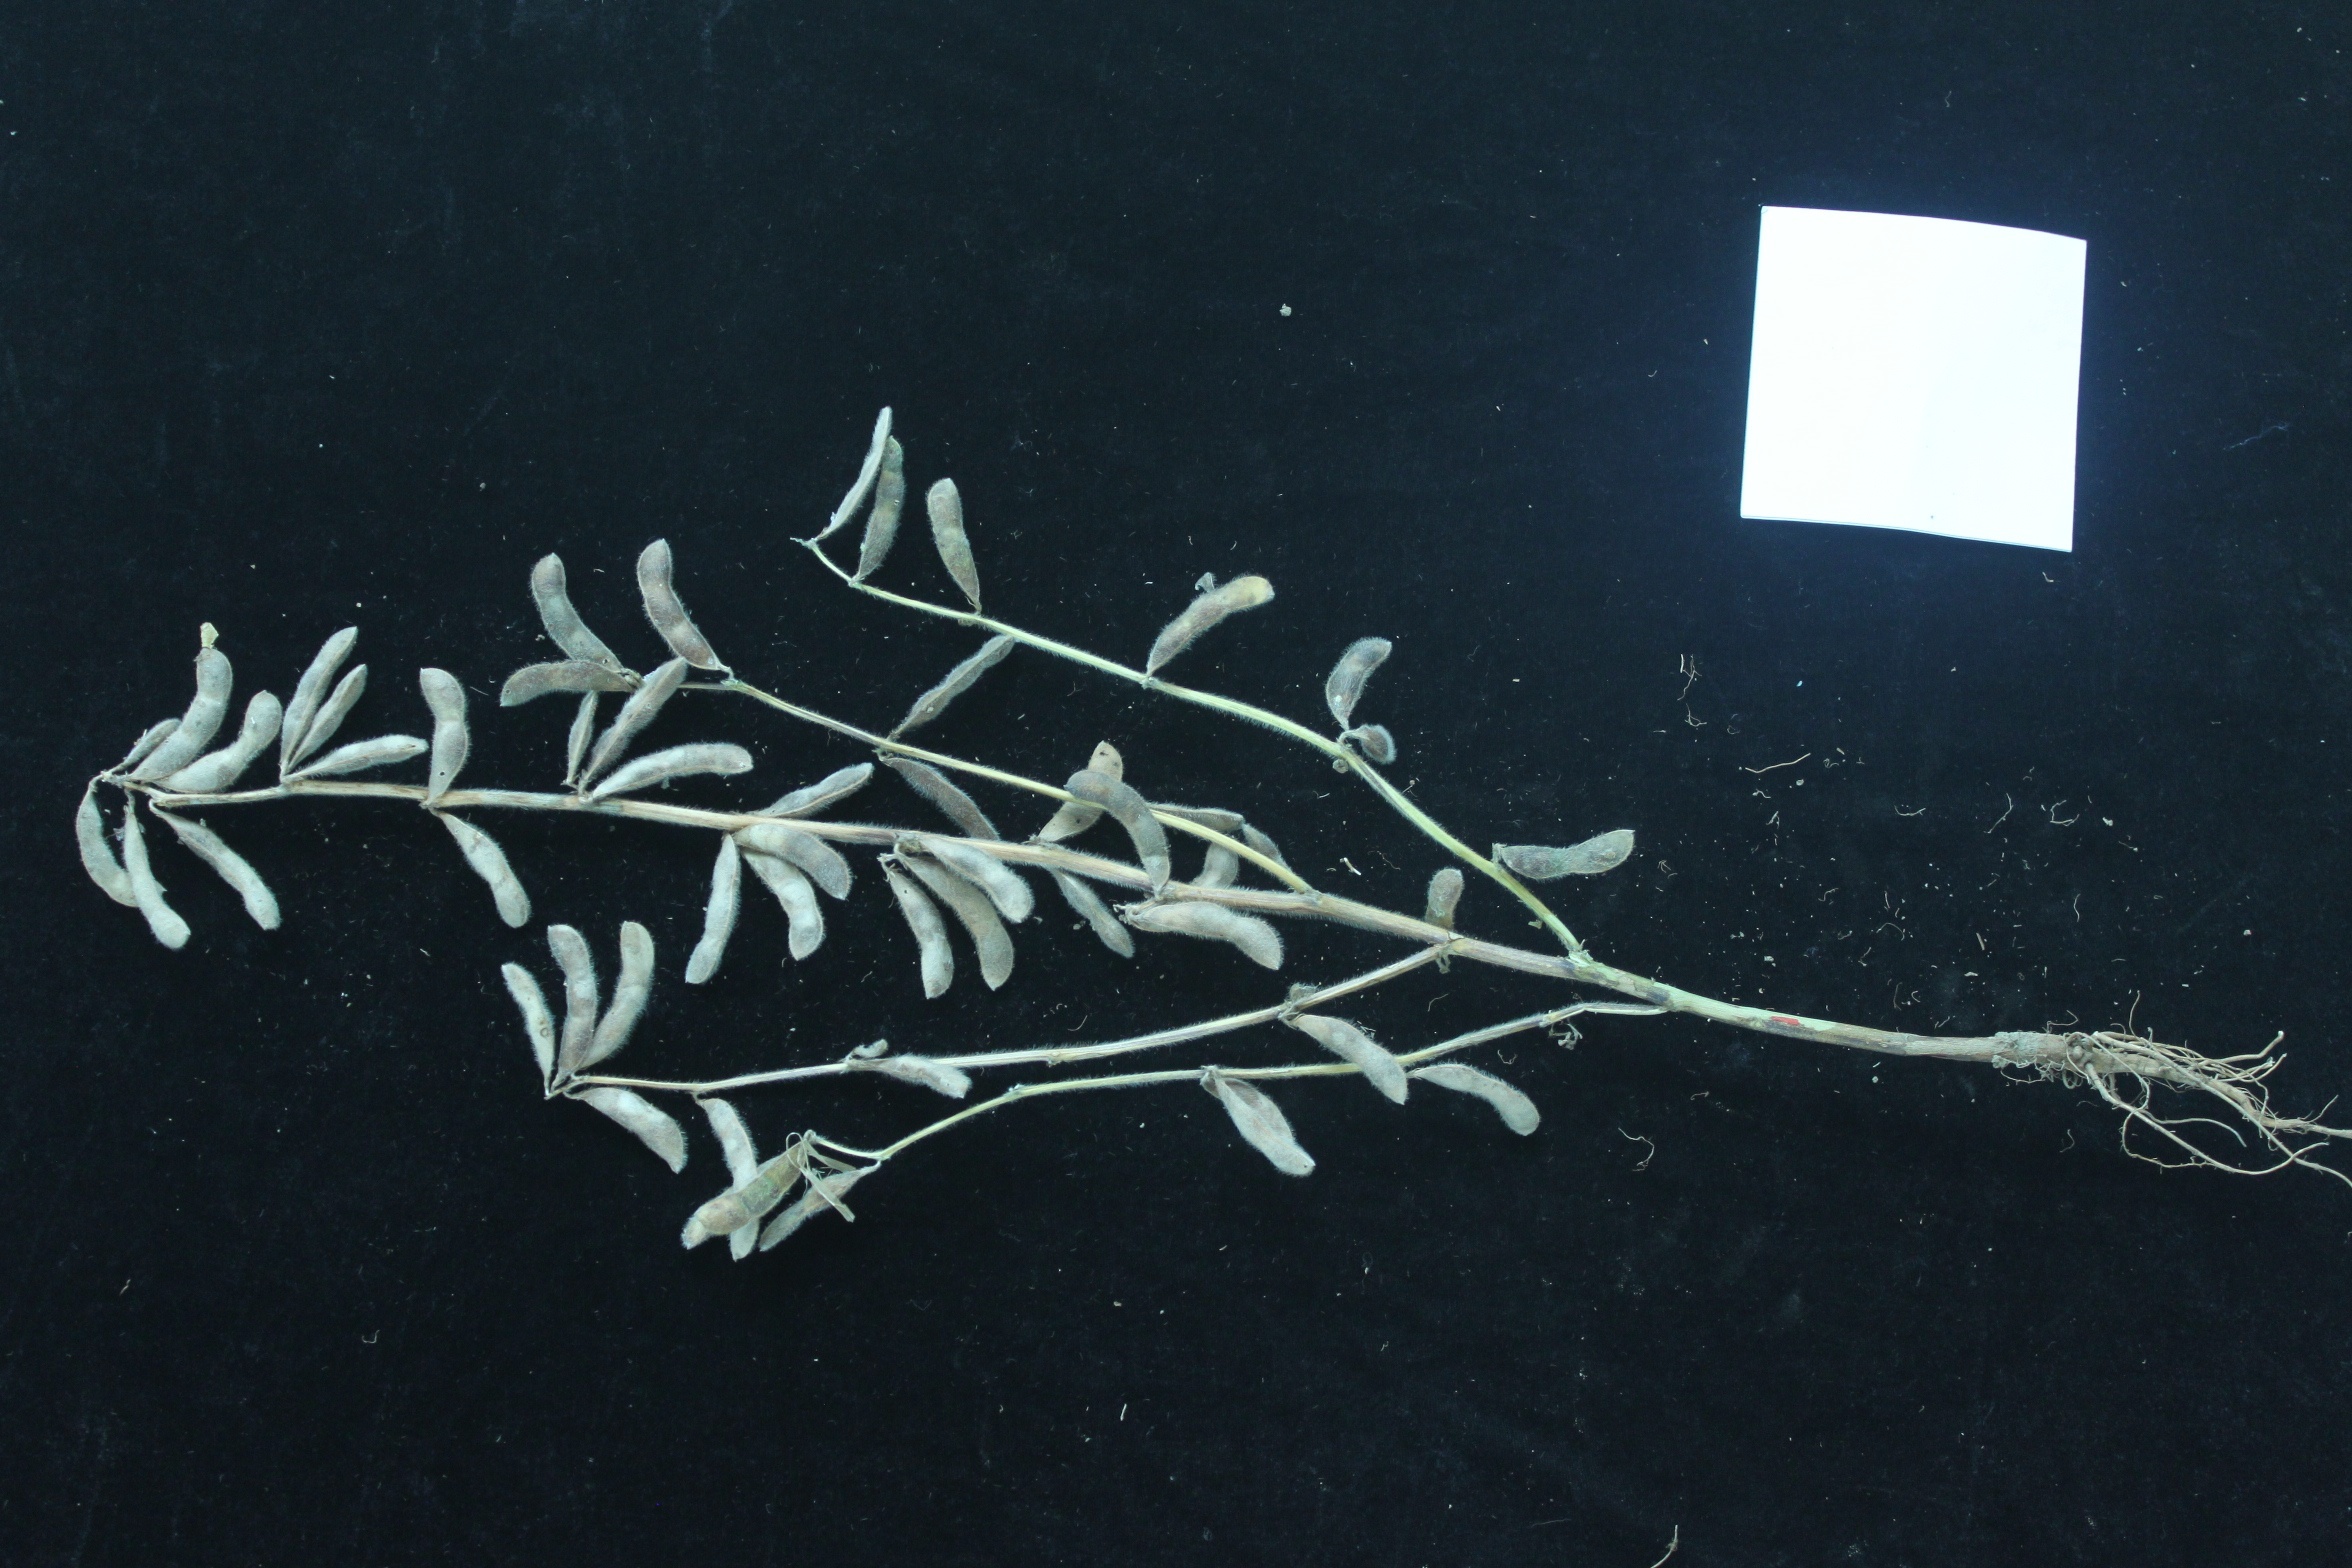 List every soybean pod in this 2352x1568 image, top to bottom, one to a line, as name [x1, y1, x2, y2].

soybean pod [816, 407, 890, 539]
soybean pod [850, 434, 905, 584]
soybean pod [928, 478, 980, 610]
soybean pod [639, 538, 730, 674]
soybean pod [531, 554, 638, 689]
soybean pod [1148, 576, 1275, 672]
soybean pod [280, 626, 357, 782]
soybean pod [892, 634, 1013, 740]
soybean pod [1327, 639, 1391, 734]
soybean pod [121, 648, 232, 782]
soybean pod [580, 660, 685, 792]
soybean pod [498, 663, 639, 709]
soybean pod [281, 665, 365, 776]
soybean pod [420, 667, 467, 809]
soybean pod [567, 689, 597, 788]
soybean pod [148, 690, 281, 792]
soybean pod [108, 721, 183, 771]
soybean pod [1351, 727, 1395, 762]
soybean pod [288, 735, 425, 781]
soybean pod [1035, 739, 1121, 847]
soybean pod [593, 742, 754, 801]
soybean pod [881, 757, 1000, 861]
soybean pod [745, 764, 873, 817]
soybean pod [1062, 772, 1169, 903]
soybean pod [76, 782, 162, 907]
soybean pod [123, 798, 190, 948]
soybean pod [1136, 805, 1243, 834]
soybean pod [431, 808, 530, 929]
soybean pod [151, 809, 279, 929]
soybean pod [1244, 823, 1291, 878]
soybean pod [724, 824, 853, 902]
soybean pod [1495, 829, 1633, 882]
soybean pod [1117, 833, 1239, 913]
soybean pod [682, 834, 740, 984]
soybean pod [905, 836, 1034, 925]
soybean pod [745, 854, 823, 959]
soybean pod [900, 859, 1015, 989]
soybean pod [883, 867, 952, 997]
soybean pod [1427, 867, 1462, 961]
soybean pod [1047, 871, 1133, 960]
soybean pod [1120, 900, 1281, 972]
soybean pod [562, 921, 652, 1075]
soybean pod [548, 925, 596, 1091]
soybean pod [502, 962, 553, 1091]
soybean pod [1292, 1016, 1406, 1105]
soybean pod [861, 1055, 970, 1097]
soybean pod [1396, 1064, 1539, 1138]
soybean pod [1203, 1075, 1294, 1155]
soybean pod [1216, 1076, 1314, 1177]
soybean pod [565, 1087, 685, 1174]
soybean pod [697, 1099, 757, 1259]
soybean pod [682, 1136, 810, 1250]
soybean pod [760, 1168, 875, 1252]